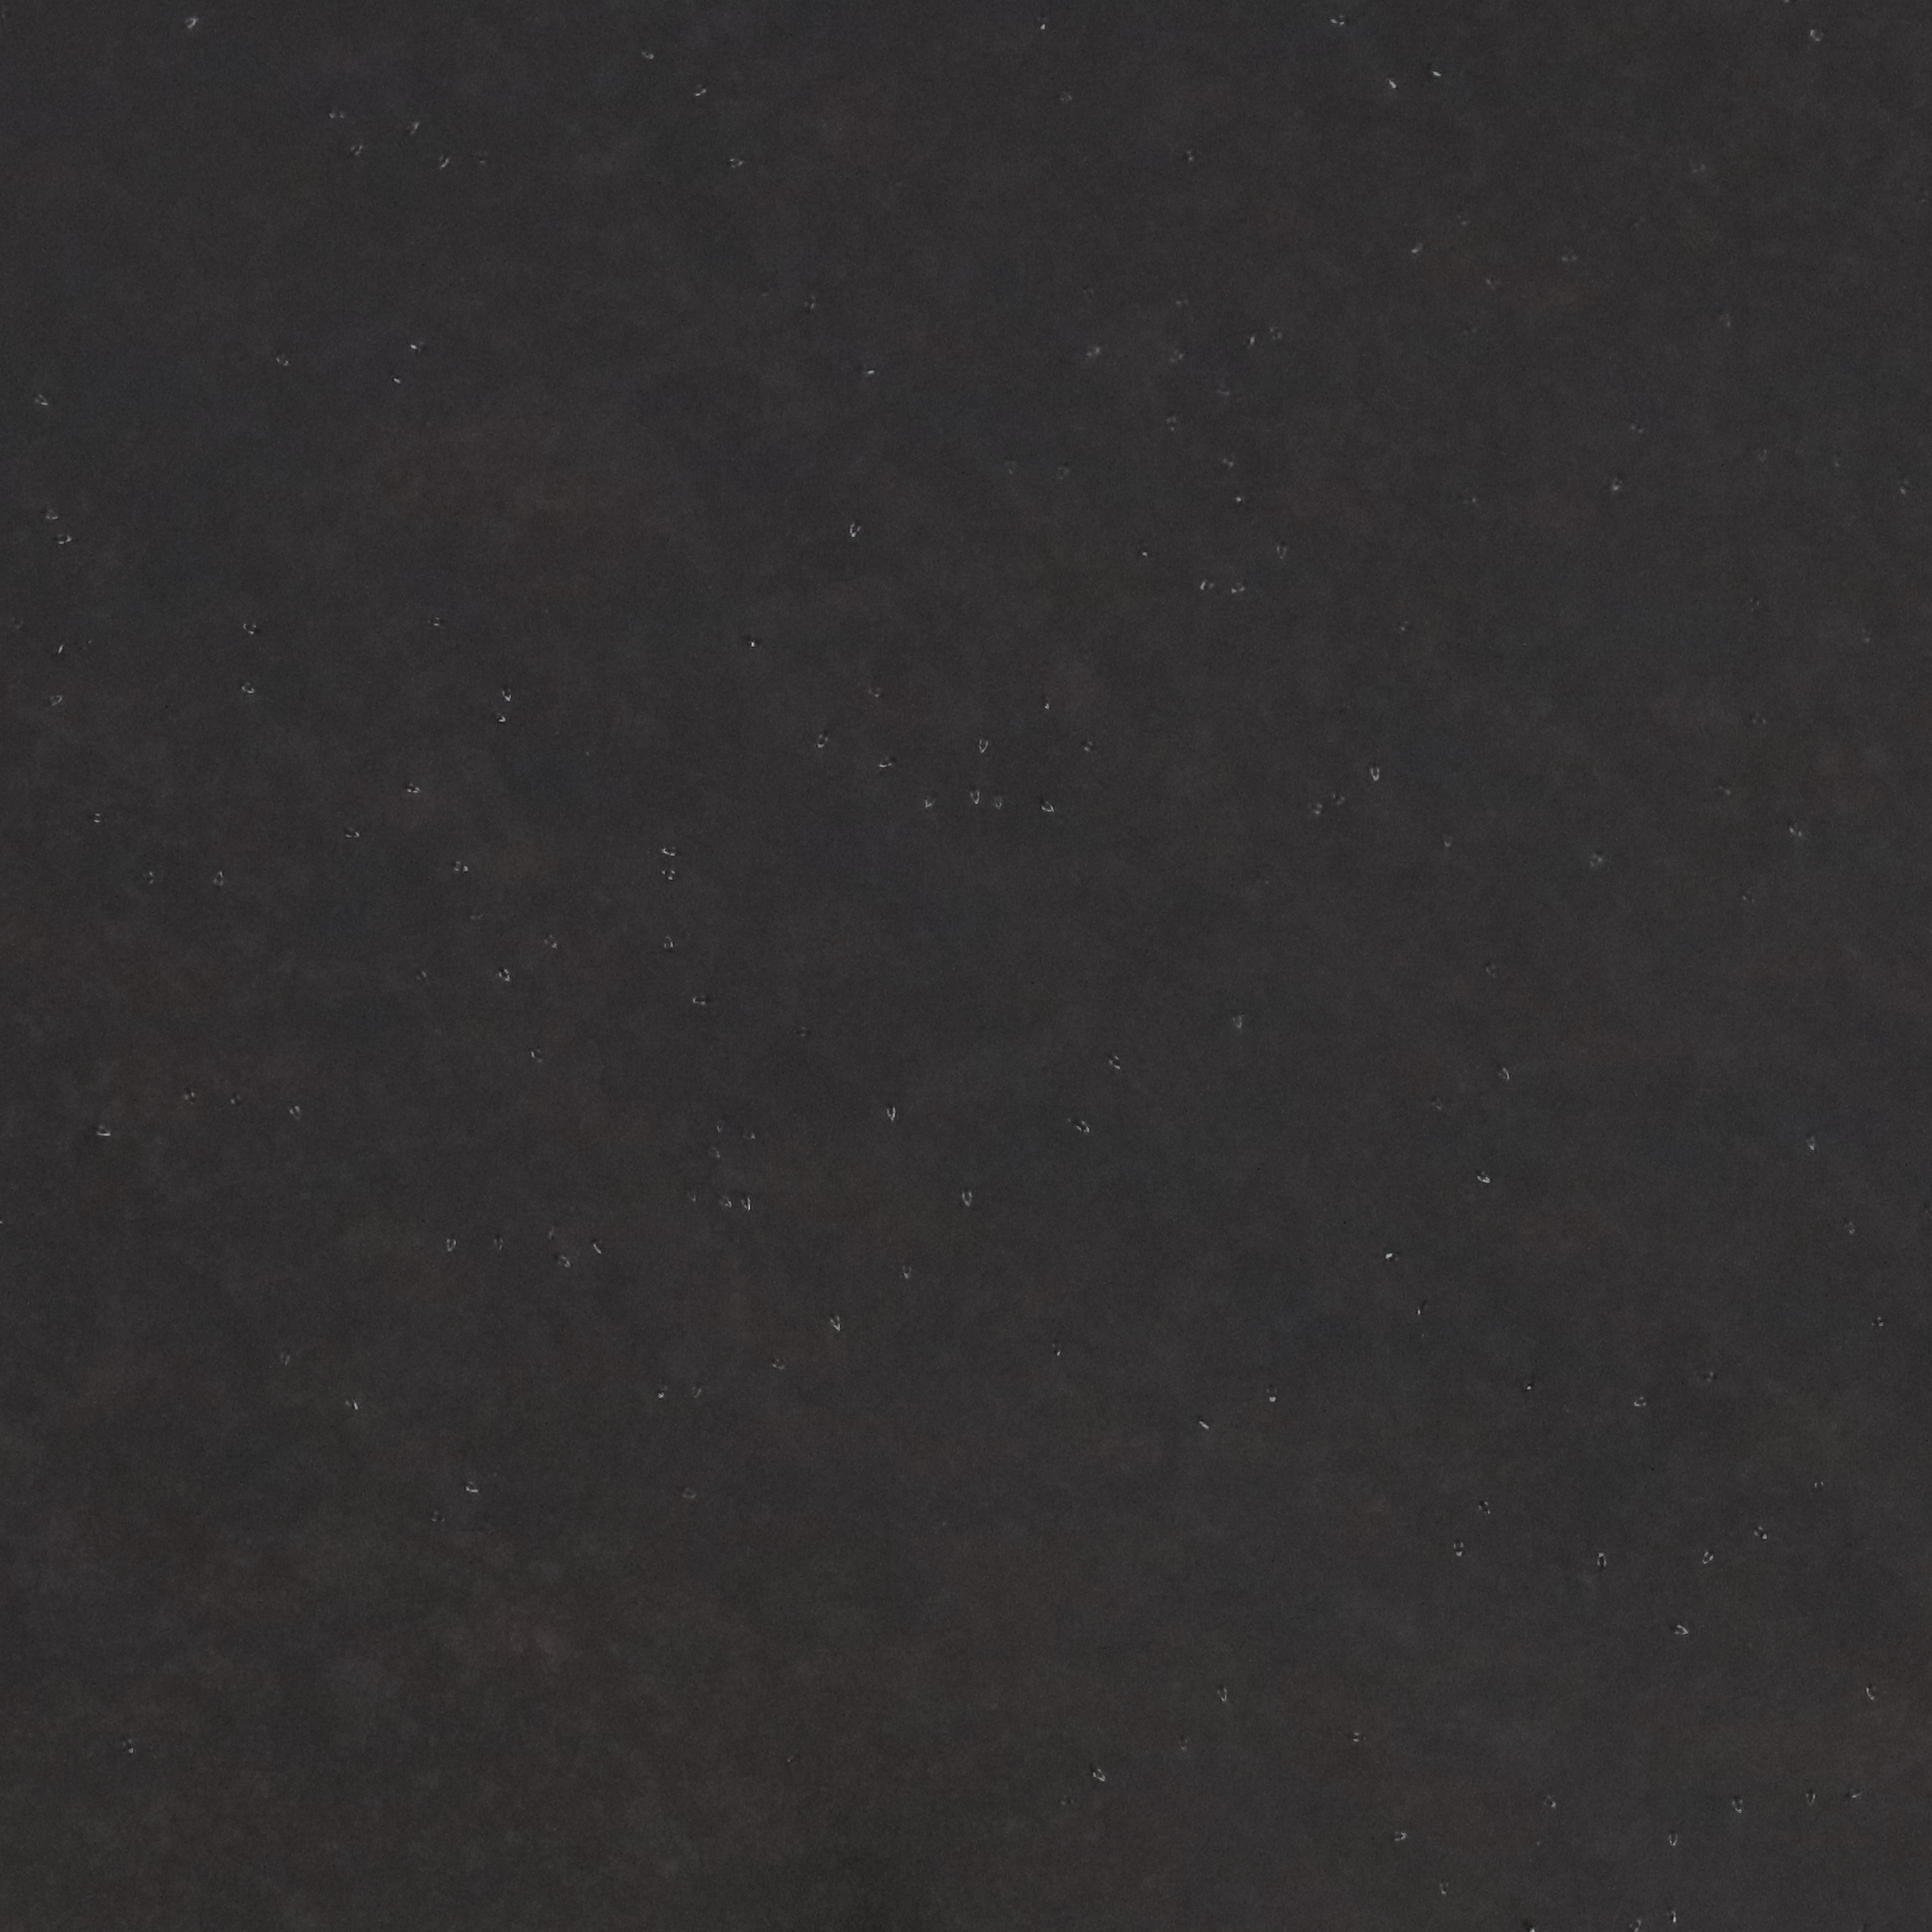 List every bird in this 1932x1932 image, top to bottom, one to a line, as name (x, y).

brant (1331, 7)
brant (5, 9)
brant (1044, 17)
brant (196, 18)
brant (1813, 36)
brant (632, 52)
brant (1440, 71)
brant (1387, 81)
brant (700, 83)
brant (1068, 93)
brant (334, 111)
brant (412, 133)
brant (354, 153)
brant (486, 154)
brant (739, 160)
brant (442, 163)
brant (1198, 163)
brant (1696, 171)
brant (1468, 215)
brant (1421, 246)
brant (1571, 260)
brant (1492, 284)
brant (1085, 291)
brant (807, 300)
brant (1193, 301)
brant (1737, 316)
brant (1471, 324)
brant (1285, 337)
brant (1257, 342)
brant (1091, 347)
brant (423, 350)
brant (287, 356)
brant (1184, 362)
brant (879, 365)
brant (406, 381)
brant (1223, 390)
brant (44, 395)
brant (1175, 422)
brant (1636, 424)
brant (1841, 454)
brant (1225, 463)
brant (1074, 464)
brant (1770, 464)
brant (1015, 465)
brant (1630, 477)
brant (1911, 490)
brant (1478, 504)
brant (56, 506)
brant (1247, 508)
brant (852, 538)
brant (68, 548)
brant (1280, 557)
brant (1144, 559)
brant (1212, 585)
brant (1244, 590)
brant (1756, 601)
brant (1409, 618)
brant (432, 620)
brant (256, 636)
brant (1871, 637)
brant (757, 644)
brant (66, 645)
brant (882, 683)
brant (515, 686)
brant (245, 687)
brant (62, 705)
brant (501, 710)
brant (1037, 711)
brant (1757, 719)
brant (984, 735)
brant (818, 738)
brant (1090, 747)
brant (883, 757)
brant (1381, 769)
brant (1725, 788)
brant (417, 790)
brant (925, 797)
brant (976, 797)
brant (1346, 800)
brant (1001, 801)
brant (1046, 804)
brant (1310, 815)
brant (96, 818)
brant (361, 836)
brant (1445, 836)
brant (1800, 836)
brant (1590, 852)
brant (666, 854)
brant (467, 855)
brant (151, 878)
brant (670, 881)
brant (228, 886)
brant (1747, 902)
brant (476, 917)
brant (677, 938)
brant (559, 939)
brant (425, 970)
brant (1492, 970)
brant (511, 973)
brant (694, 1000)
brant (1233, 1010)
brant (805, 1038)
brant (1119, 1055)
brant (525, 1061)
brant (1500, 1070)
brant (183, 1098)
brant (231, 1100)
brant (1441, 1107)
brant (302, 1109)
brant (891, 1116)
brant (719, 1121)
brant (1085, 1129)
brant (115, 1130)
brant (750, 1132)
brant (1812, 1140)
brant (719, 1158)
brant (1480, 1187)
brant (683, 1191)
brant (714, 1197)
brant (747, 1201)
brant (975, 1203)
brant (1924, 1206)
brant (1853, 1226)
brant (554, 1230)
brant (1389, 1245)
brant (493, 1248)
brant (443, 1249)
brant (596, 1253)
brant (558, 1257)
brant (913, 1276)
brant (1421, 1297)
brant (830, 1321)
brant (1886, 1322)
brant (1060, 1347)
brant (287, 1354)
brant (781, 1356)
brant (1710, 1372)
brant (1516, 1375)
brant (698, 1393)
brant (1273, 1394)
brant (642, 1399)
brant (1632, 1400)
brant (363, 1411)
brant (1208, 1424)
brant (684, 1487)
brant (479, 1488)
brant (1809, 1489)
brant (1484, 1499)
brant (435, 1519)
brant (1758, 1533)
brant (1464, 1544)
brant (1705, 1553)
brant (1603, 1557)
brant (1677, 1628)
brant (1866, 1695)
brant (1227, 1699)
brant (1183, 1737)
brant (1361, 1739)
brant (128, 1743)
brant (1091, 1780)
brant (1855, 1798)
brant (1544, 1800)
brant (1809, 1804)
brant (1741, 1807)
brant (1060, 1810)
brant (1674, 1831)
brant (1402, 1836)
brant (1439, 1887)
brant (1684, 1921)
brant (1645, 1928)